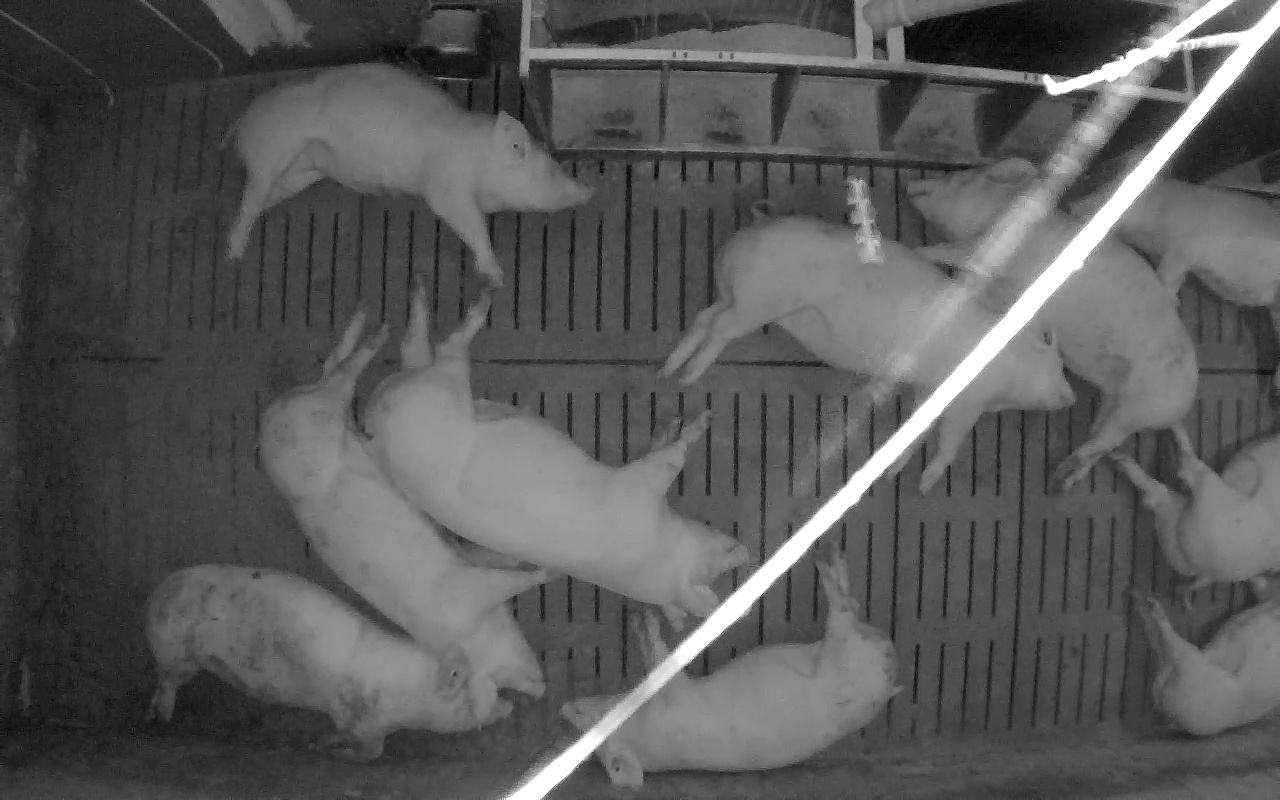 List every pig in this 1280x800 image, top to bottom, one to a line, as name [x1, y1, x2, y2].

pig [220, 63, 595, 286]
pig [1065, 147, 1278, 345]
pig [904, 156, 1200, 494]
pig [655, 199, 1077, 494]
pig [360, 277, 747, 633]
pig [259, 306, 556, 724]
pig [1103, 419, 1279, 611]
pig [559, 538, 902, 787]
pig [145, 563, 515, 764]
pig [1129, 574, 1277, 737]